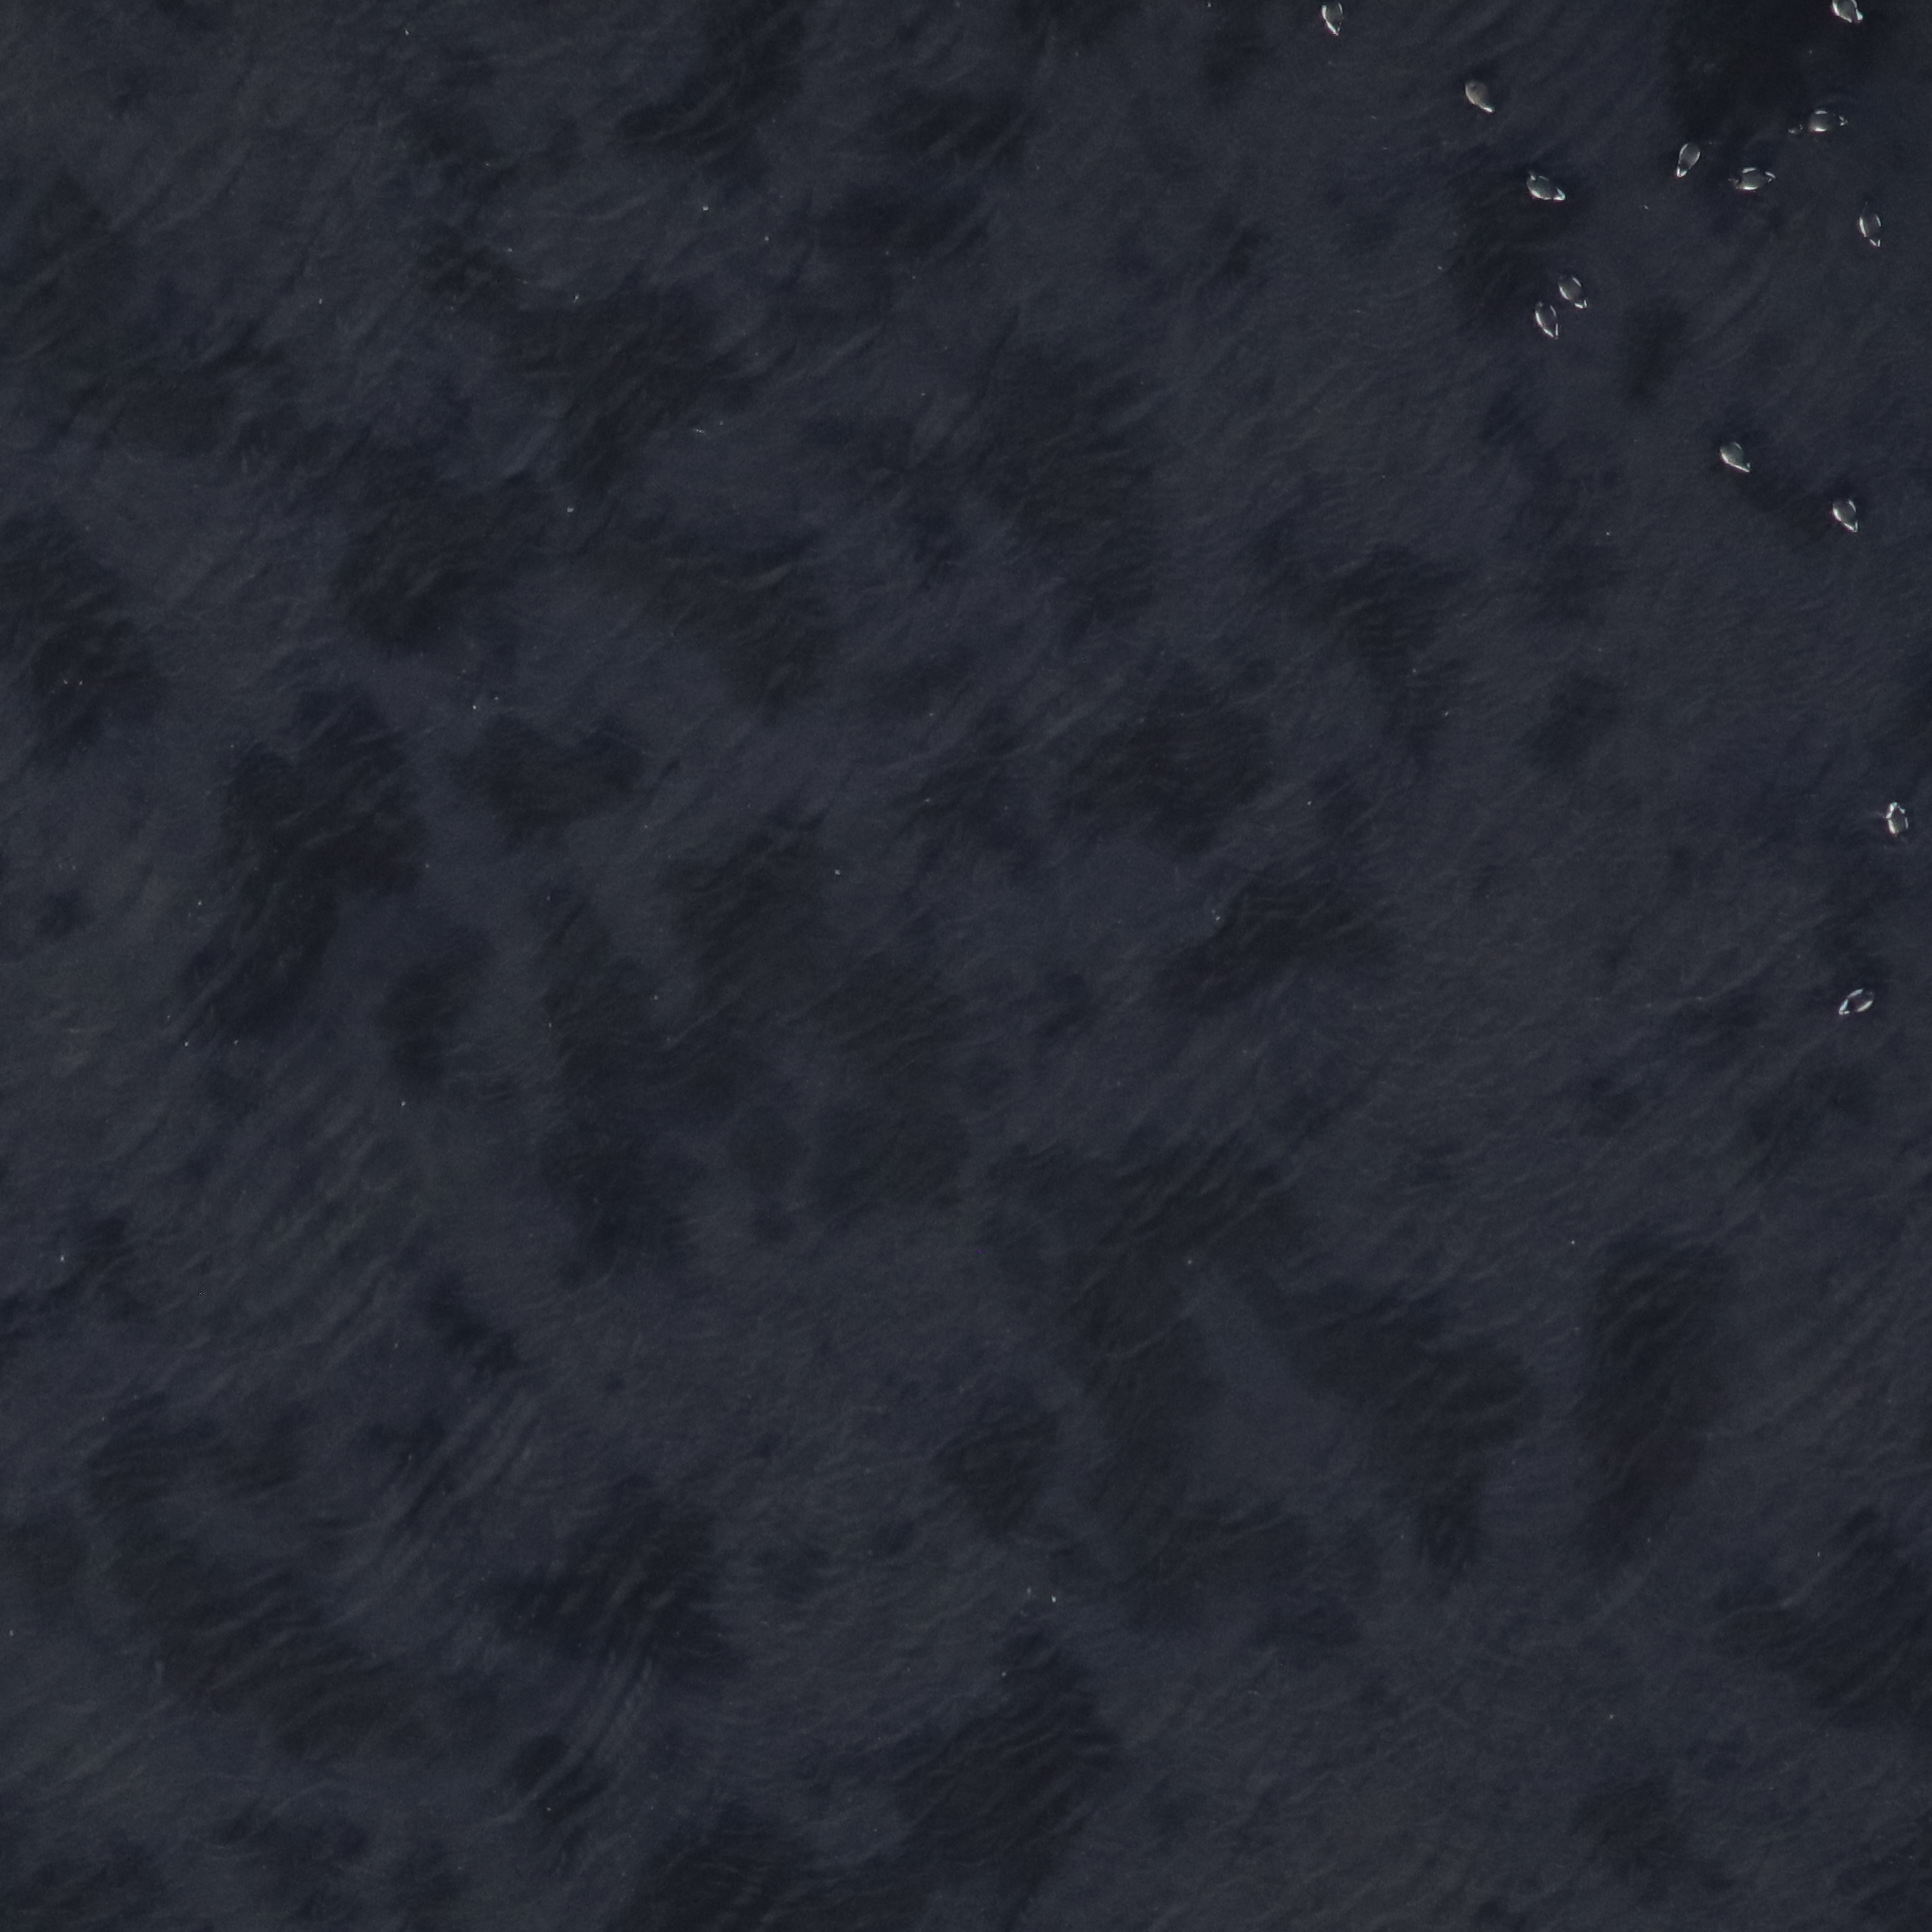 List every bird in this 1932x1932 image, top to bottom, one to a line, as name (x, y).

brant (1847, 10)
brant (1332, 12)
brant (1479, 94)
brant (1819, 123)
brant (1688, 157)
brant (1753, 181)
brant (1543, 189)
brant (1870, 227)
brant (1569, 292)
brant (1543, 315)
brant (1735, 457)
brant (1846, 515)
brant (1898, 824)
brant (1857, 1002)